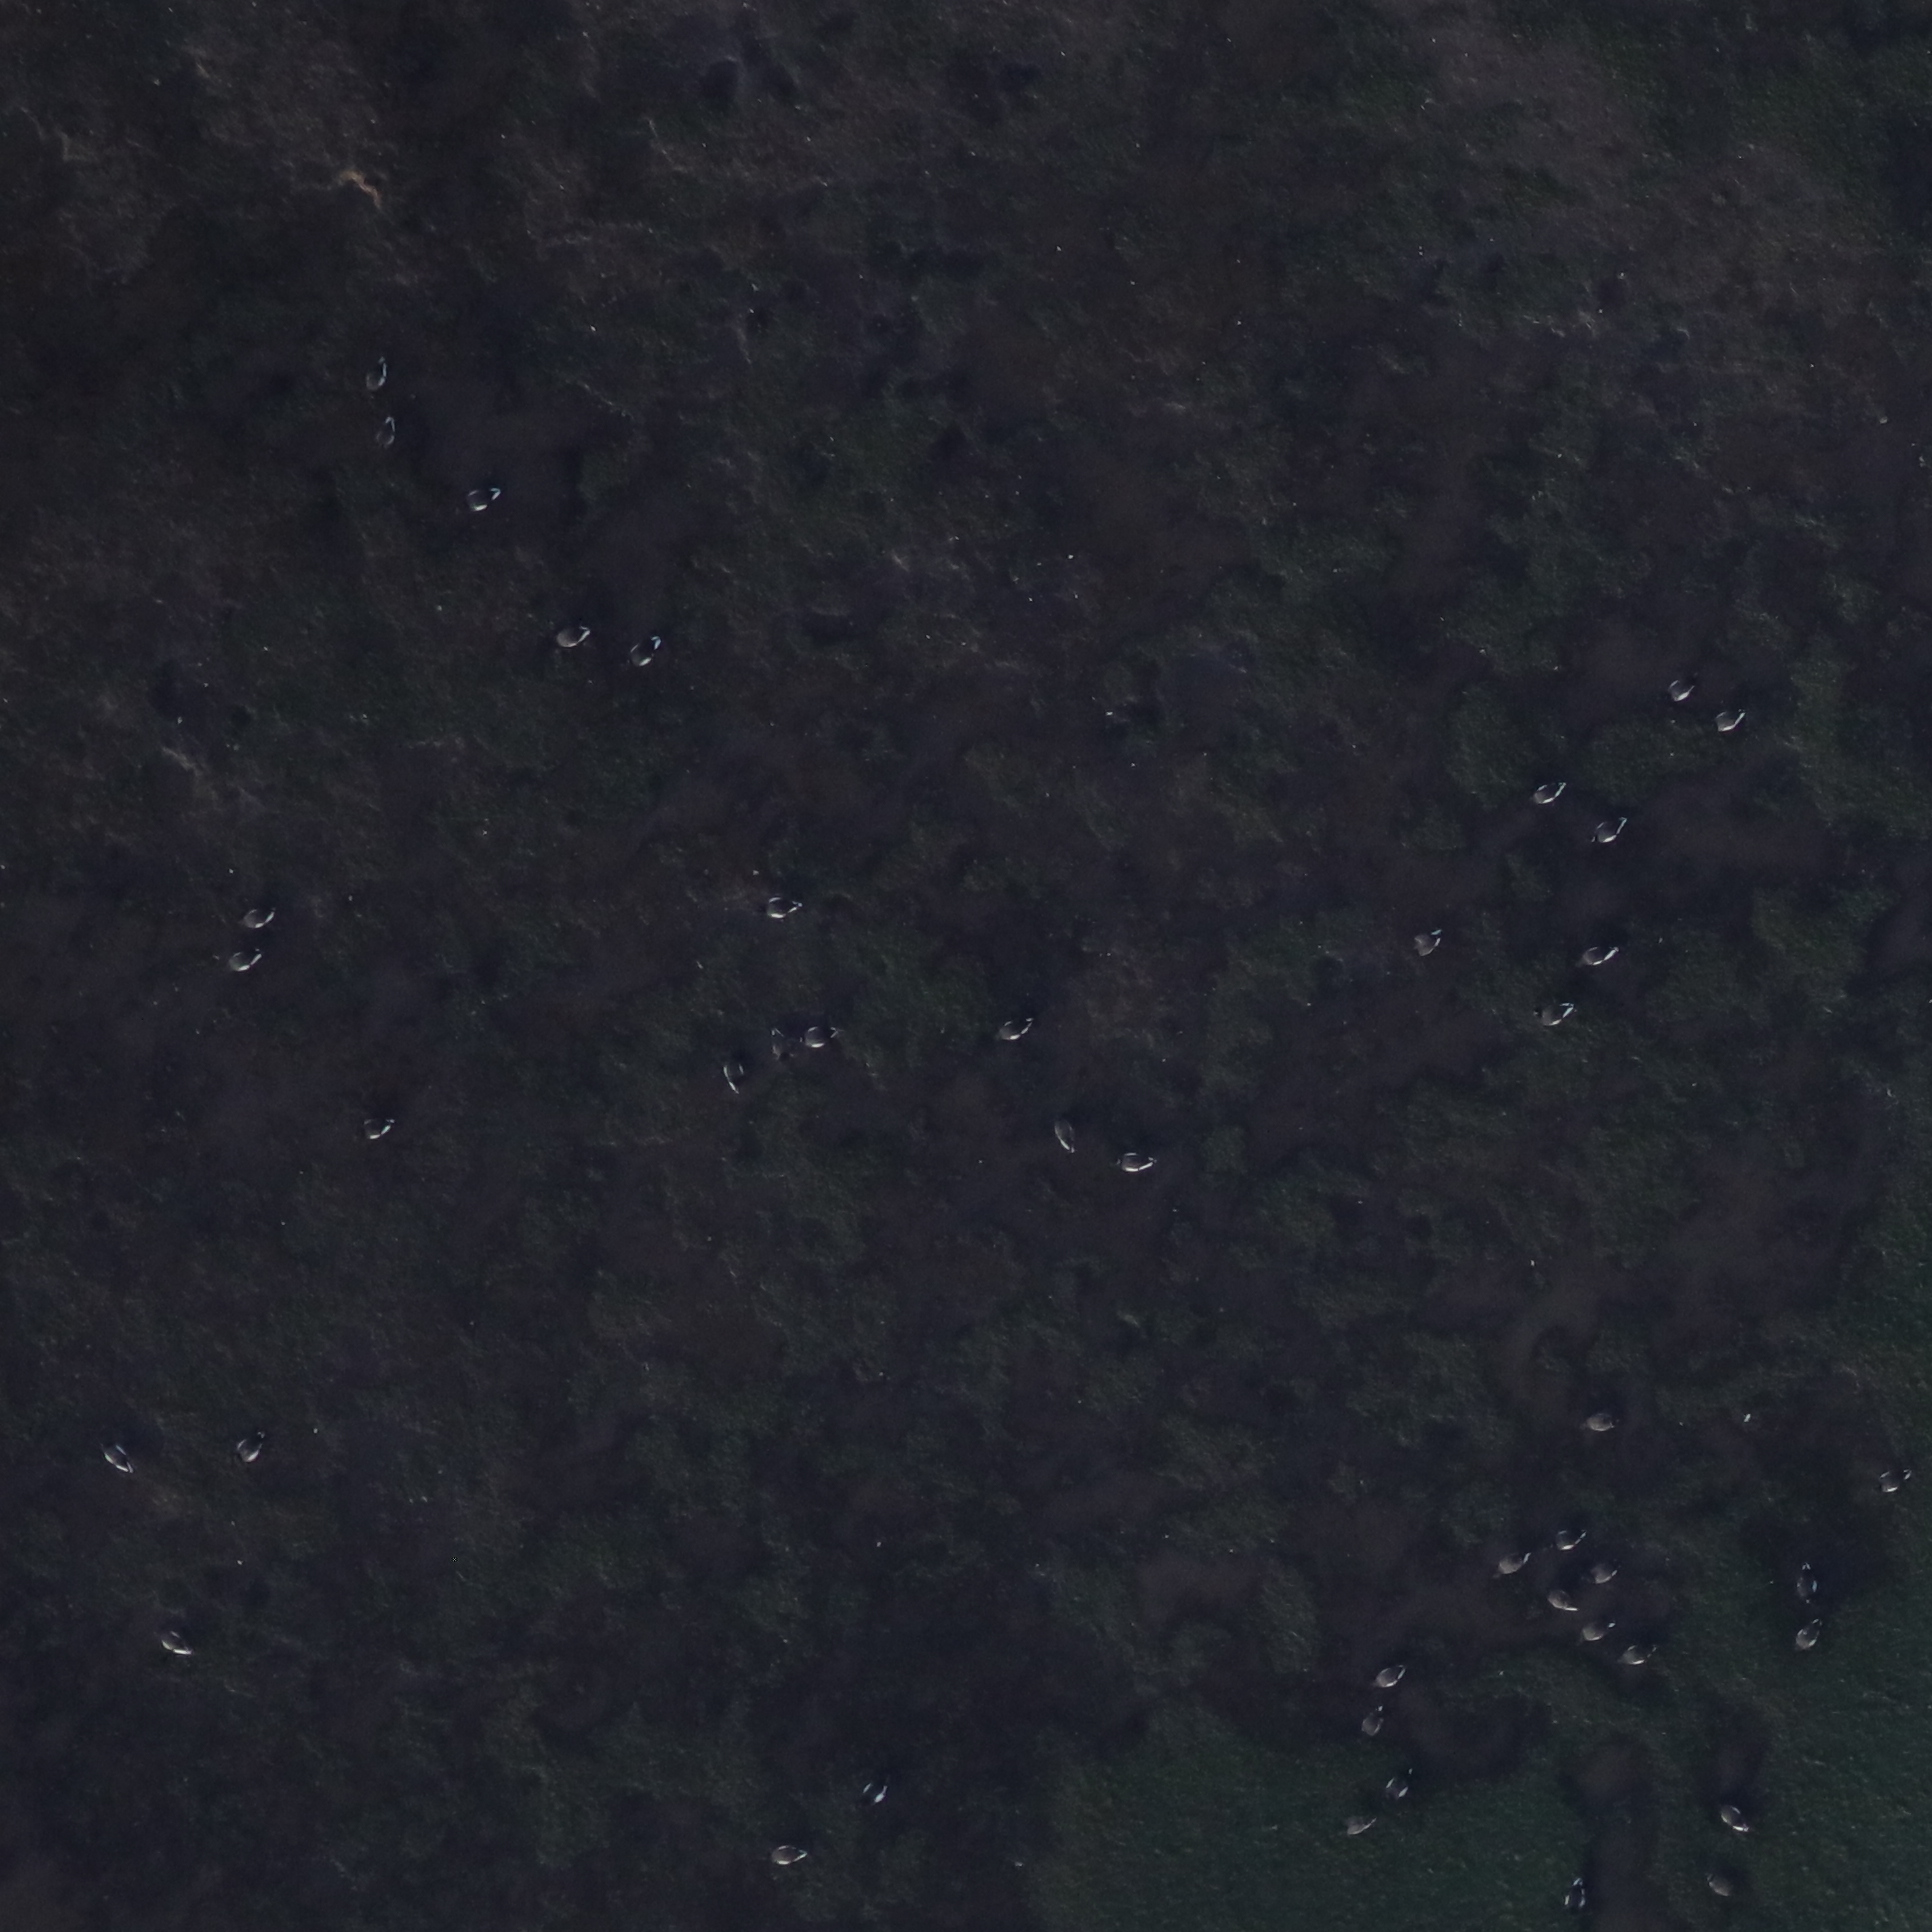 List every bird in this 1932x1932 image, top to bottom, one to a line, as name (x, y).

brant (376, 381)
brant (388, 433)
brant (481, 499)
brant (570, 636)
brant (645, 651)
brant (1679, 690)
brant (1728, 721)
brant (1548, 793)
brant (1608, 830)
brant (780, 907)
brant (254, 909)
brant (1426, 943)
brant (242, 954)
brant (1609, 955)
brant (1552, 1014)
brant (1014, 1028)
brant (813, 1039)
brant (783, 1046)
brant (738, 1073)
brant (379, 1124)
brant (1066, 1131)
brant (1133, 1159)
brant (1599, 1420)
brant (249, 1447)
brant (119, 1455)
brant (1889, 1482)
brant (1572, 1538)
brant (1513, 1564)
brant (1601, 1574)
brant (1805, 1577)
brant (1557, 1598)
brant (1597, 1626)
brant (1809, 1634)
brant (175, 1649)
brant (1639, 1652)
brant (1388, 1674)
brant (1376, 1722)
brant (1401, 1788)
brant (874, 1798)
brant (1733, 1815)
brant (1350, 1822)
brant (785, 1855)
brant (1719, 1886)
brant (1573, 1898)